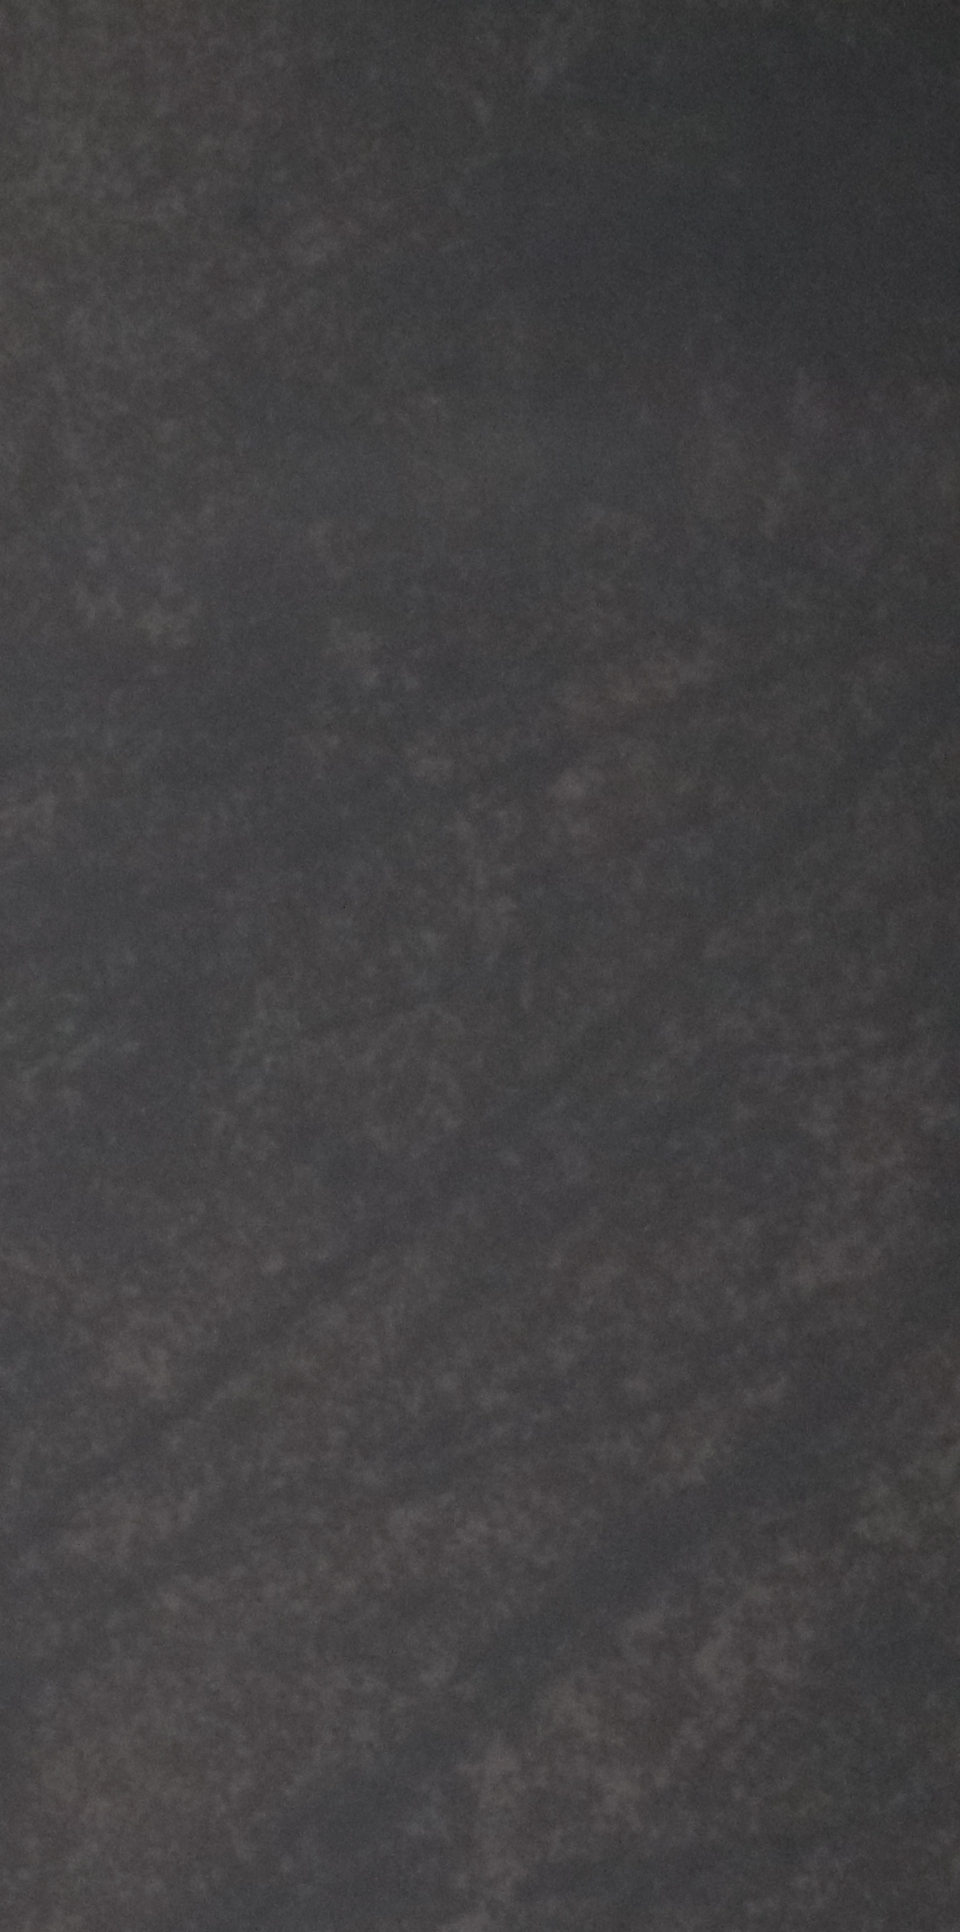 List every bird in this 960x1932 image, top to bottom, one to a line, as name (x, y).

None